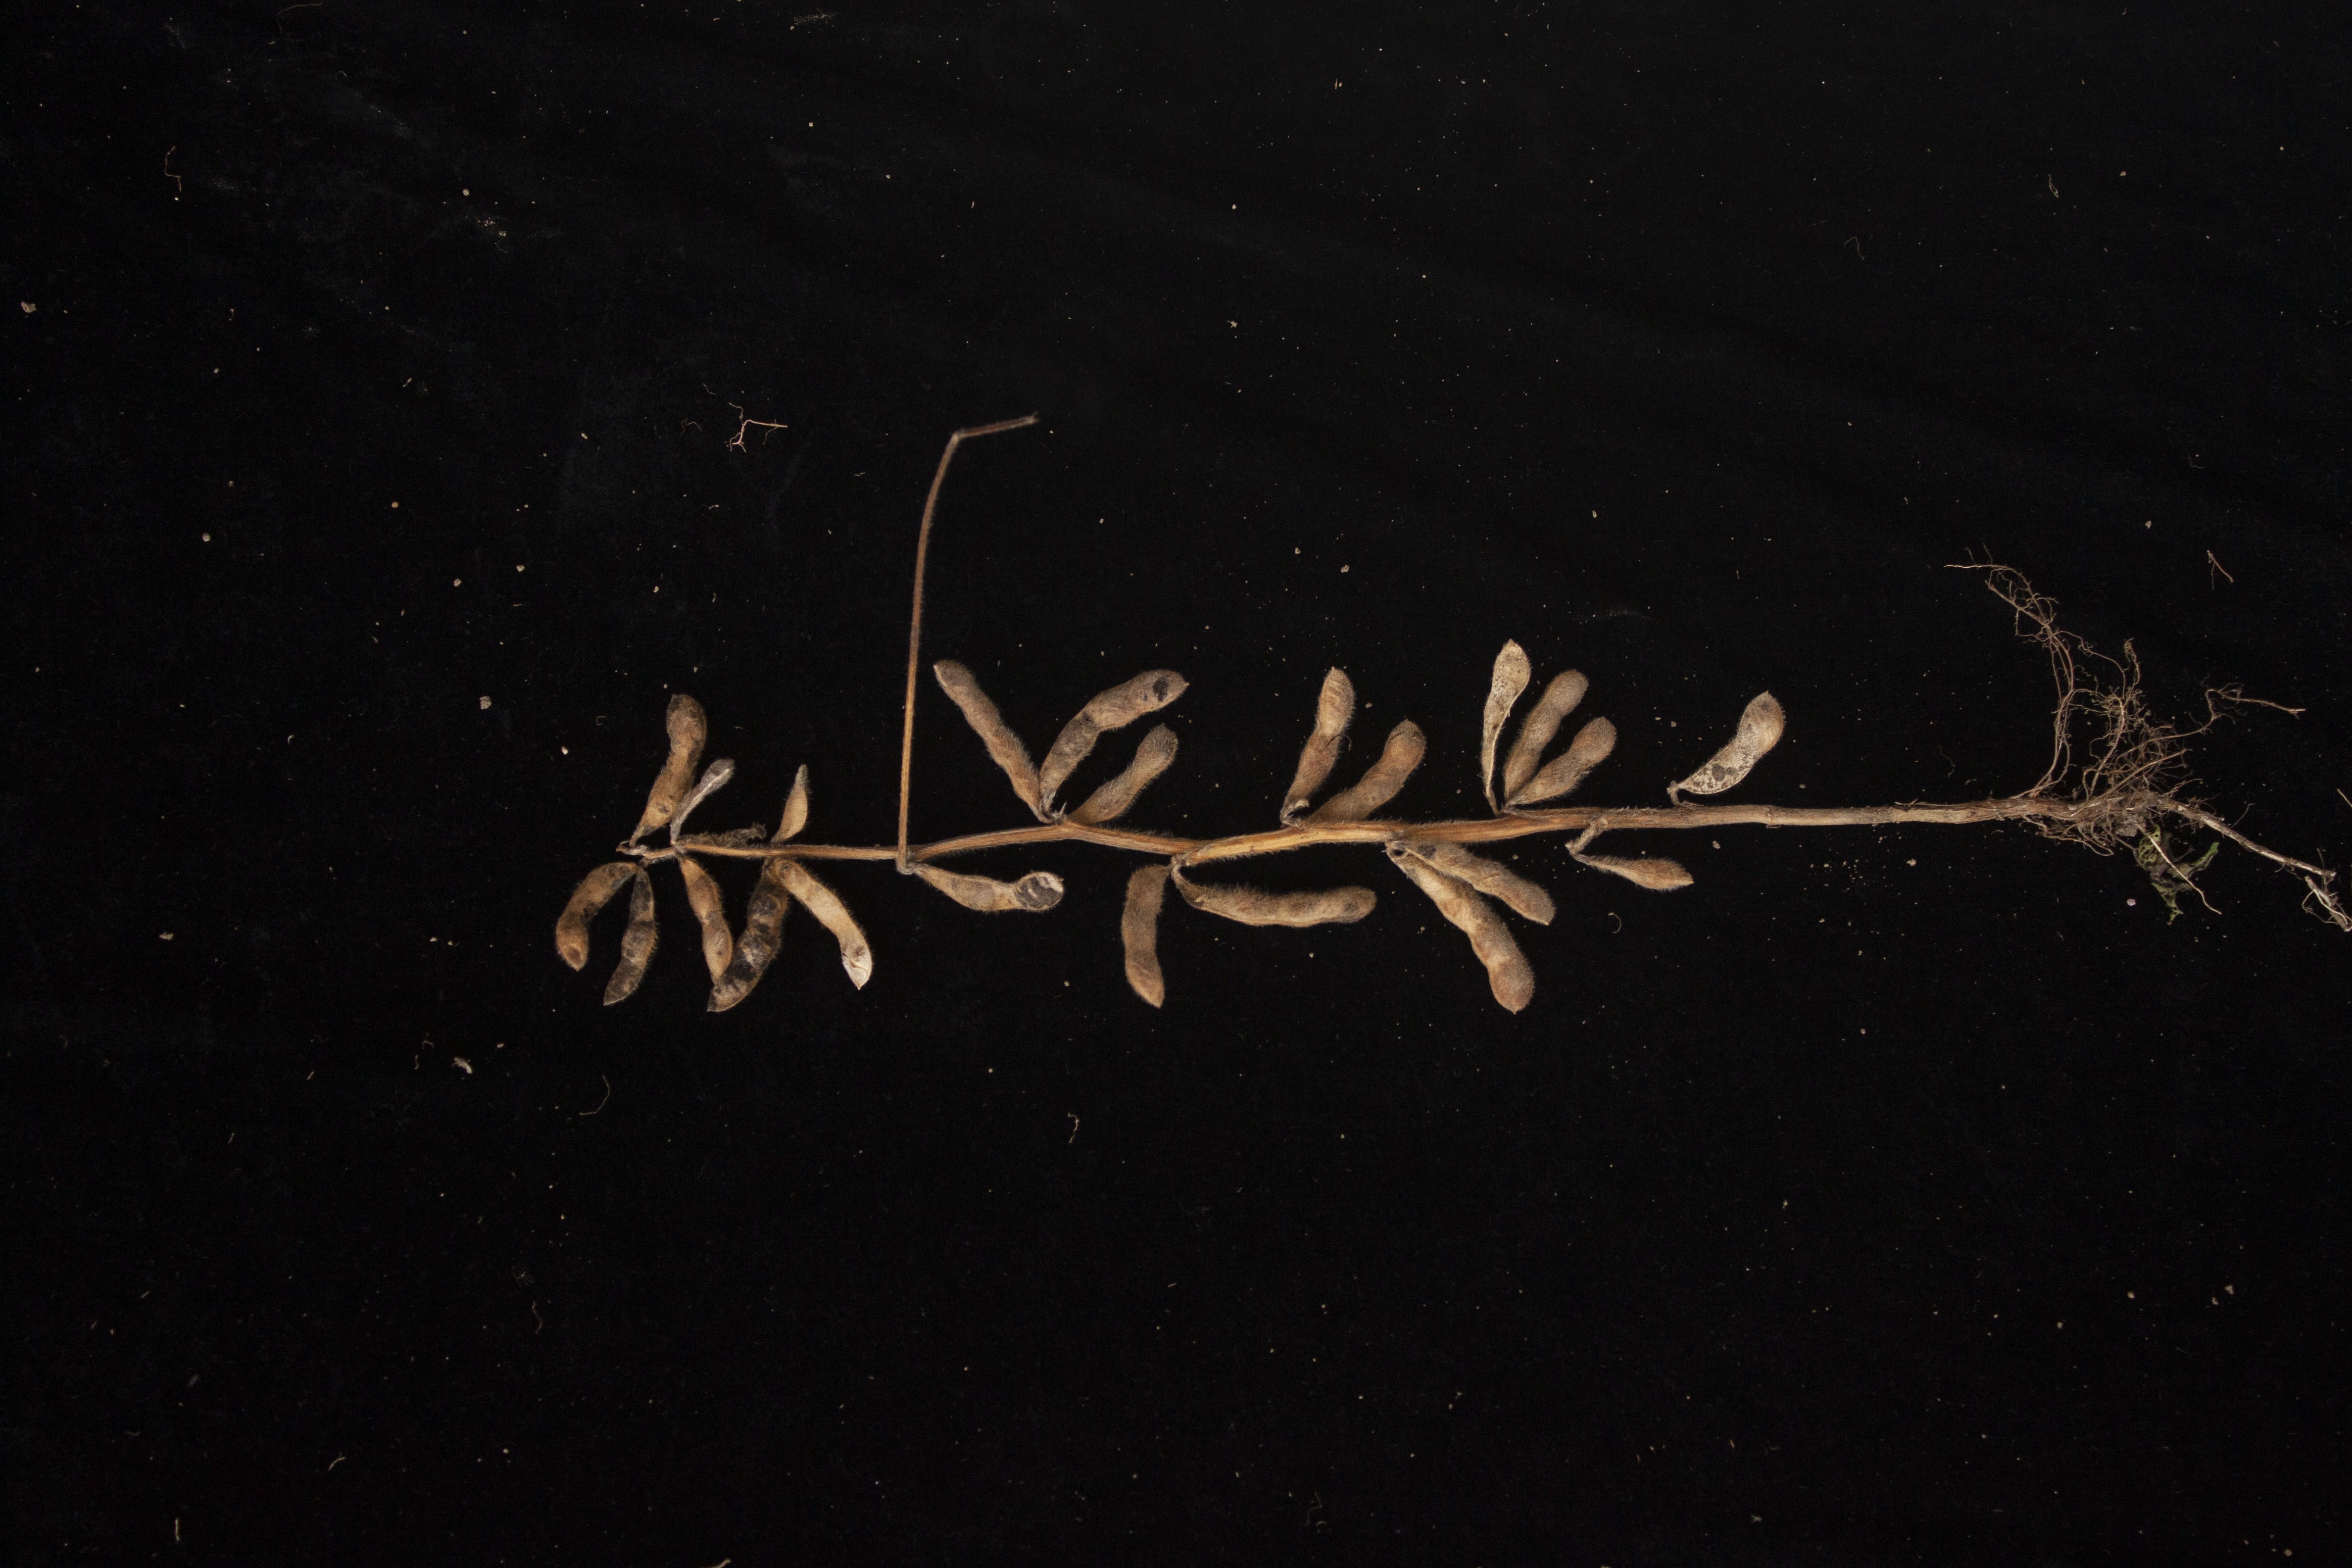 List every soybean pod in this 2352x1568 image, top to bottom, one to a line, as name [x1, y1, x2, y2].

soybean pod [1480, 640, 1530, 808]
soybean pod [933, 659, 1042, 816]
soybean pod [1041, 671, 1187, 811]
soybean pod [1282, 672, 1352, 819]
soybean pod [1502, 673, 1589, 798]
soybean pod [1678, 693, 1783, 794]
soybean pod [634, 696, 705, 842]
soybean pod [1508, 721, 1617, 806]
soybean pod [1304, 723, 1426, 823]
soybean pod [1064, 727, 1176, 825]
soybean pod [673, 762, 733, 843]
soybean pod [773, 767, 808, 842]
soybean pod [1395, 842, 1554, 928]
soybean pod [766, 856, 874, 993]
soybean pod [1392, 857, 1532, 1014]
soybean pod [1574, 857, 1696, 890]
soybean pod [554, 863, 642, 974]
soybean pod [679, 863, 734, 985]
soybean pod [1120, 867, 1170, 1009]
soybean pod [911, 867, 1063, 913]
soybean pod [709, 869, 784, 1014]
soybean pod [601, 870, 656, 1006]
soybean pod [1172, 872, 1372, 928]